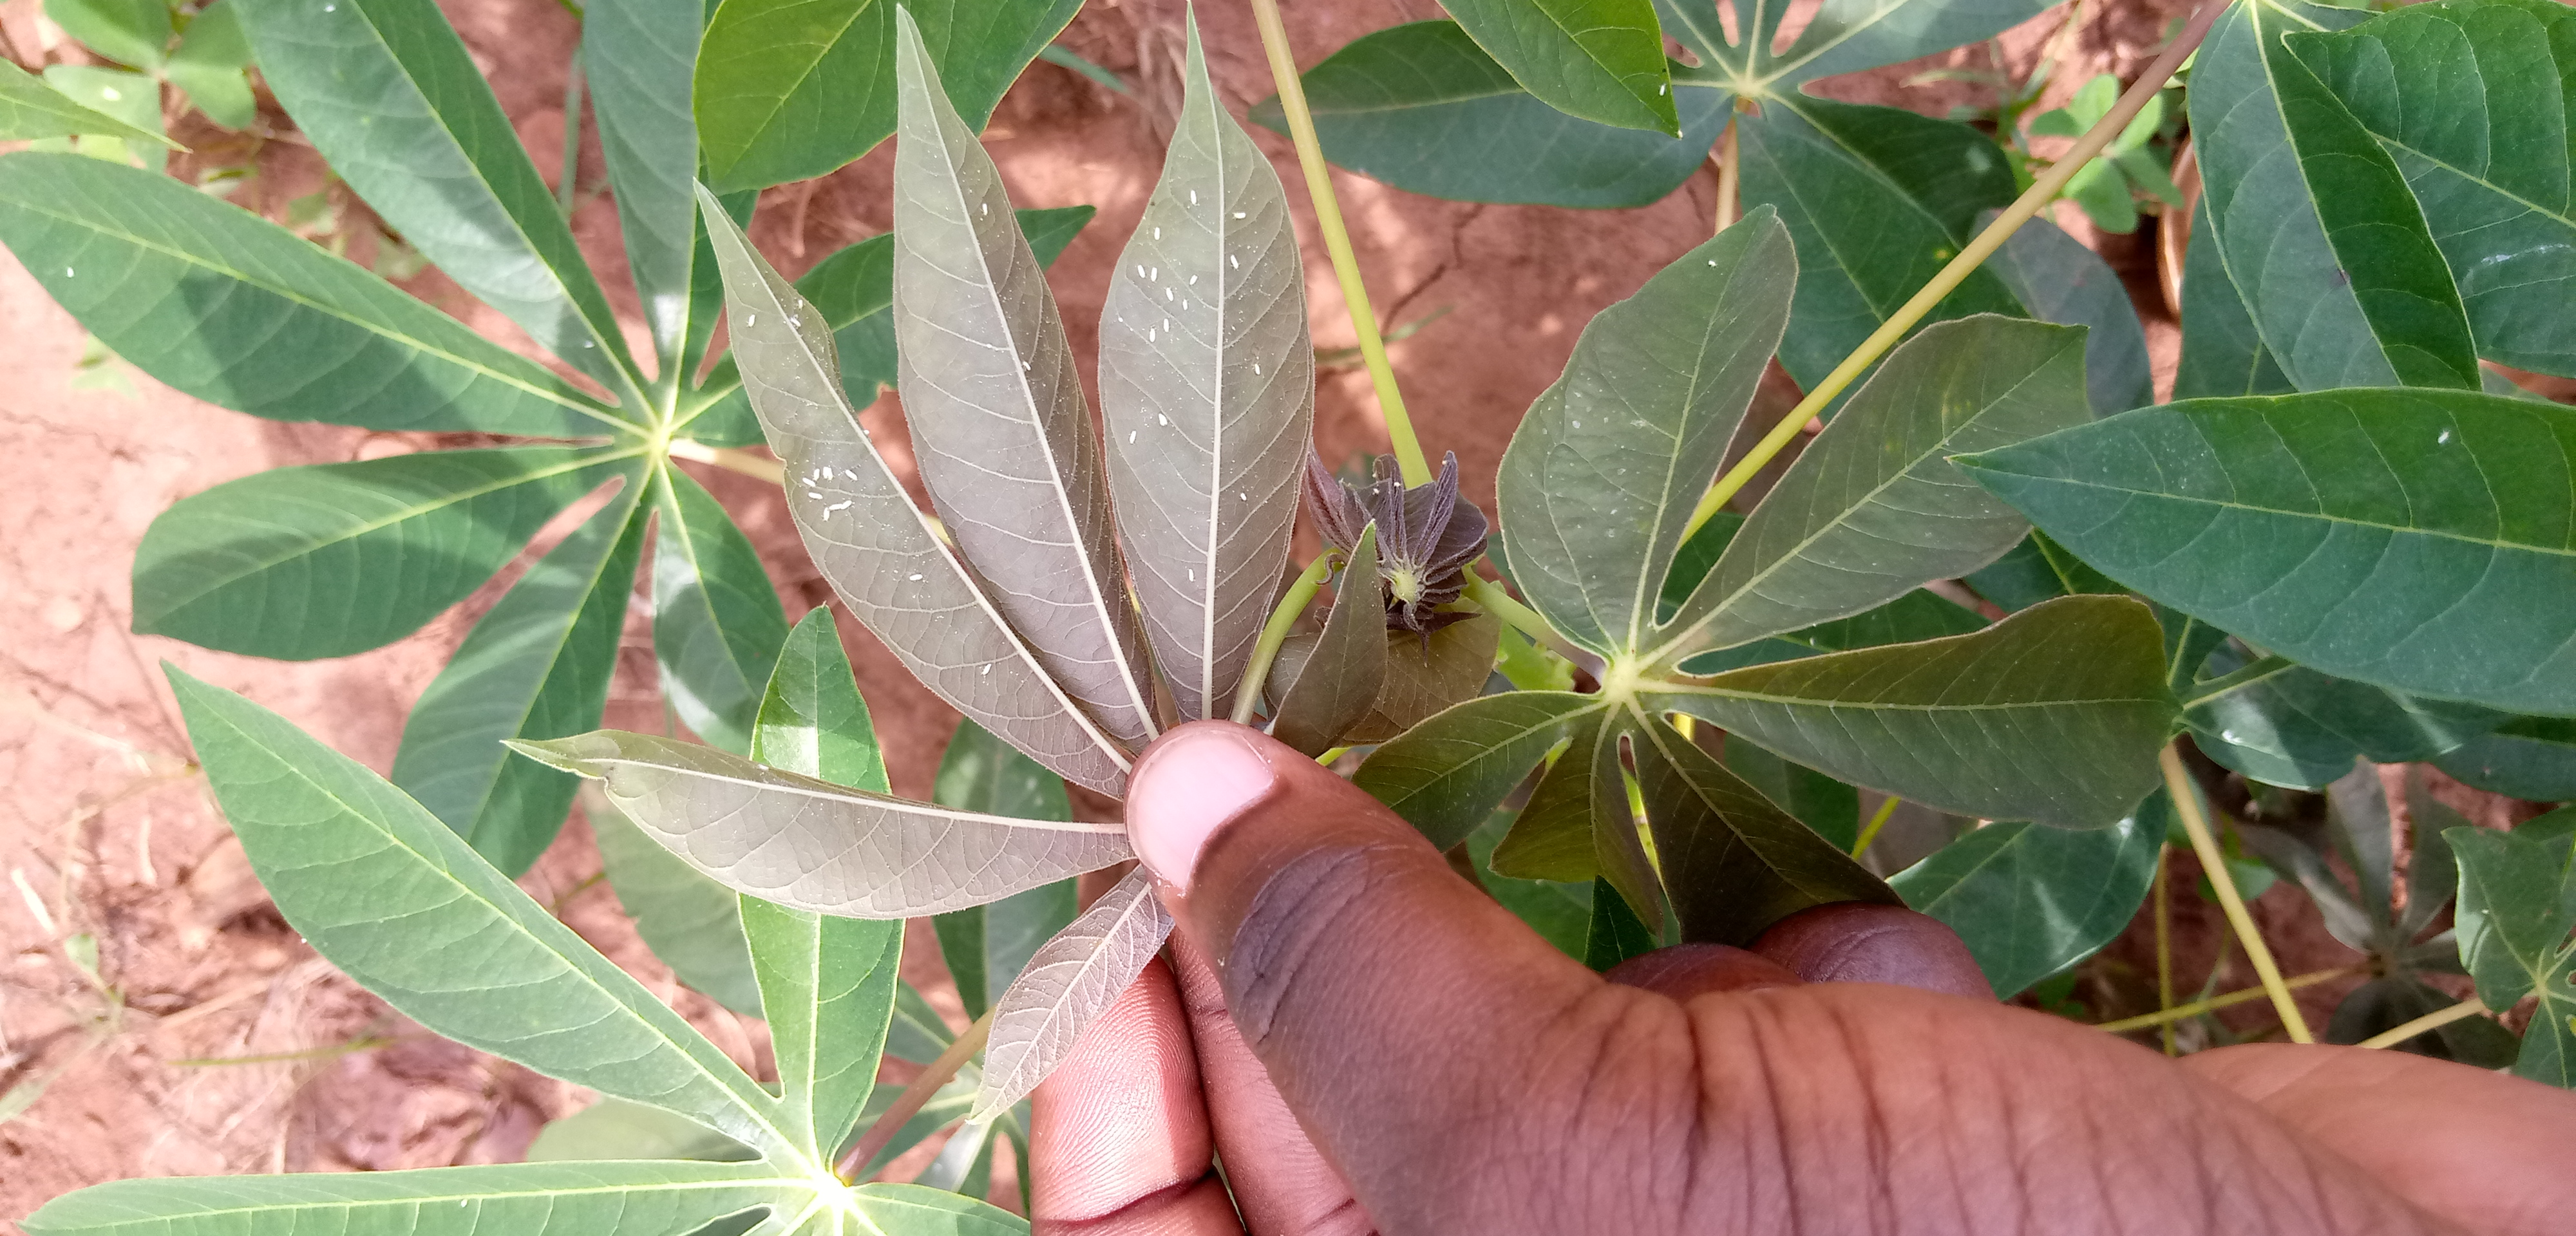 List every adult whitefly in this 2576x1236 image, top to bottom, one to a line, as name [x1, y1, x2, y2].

whitefly [1657, 82, 1668, 100]
whitefly [1675, 127, 1687, 141]
whitefly [1187, 186, 1205, 209]
whitefly [980, 200, 994, 219]
whitefly [1231, 210, 1249, 220]
whitefly [1152, 225, 1162, 243]
whitefly [1229, 252, 1242, 272]
whitefly [1705, 259, 1721, 270]
whitefly [1136, 262, 1147, 279]
whitefly [1149, 264, 1159, 285]
whitefly [64, 265, 77, 279]
whitefly [1188, 272, 1200, 288]
whitefly [1163, 285, 1176, 303]
whitefly [797, 296, 806, 310]
whitefly [1181, 296, 1190, 312]
whitefly [746, 312, 757, 330]
whitefly [787, 313, 804, 330]
whitefly [1162, 315, 1171, 334]
whitefly [1146, 323, 1159, 344]
whitefly [1019, 358, 1034, 371]
whitefly [1253, 360, 1267, 380]
whitefly [1154, 408, 1172, 429]
whitefly [1126, 426, 1139, 447]
whitefly [822, 464, 828, 480]
whitefly [811, 465, 820, 482]
whitefly [828, 465, 836, 483]
whitefly [843, 467, 859, 482]
whitefly [800, 475, 817, 489]
whitefly [1392, 479, 1402, 489]
whitefly [1372, 486, 1381, 495]
whitefly [806, 489, 824, 501]
whitefly [1238, 491, 1251, 501]
whitefly [841, 499, 854, 511]
whitefly [829, 502, 842, 511]
whitefly [822, 505, 831, 523]
whitefly [1187, 565, 1198, 585]
whitefly [907, 571, 925, 583]
whitefly [980, 660, 994, 677]
whitefly [755, 762, 773, 774]